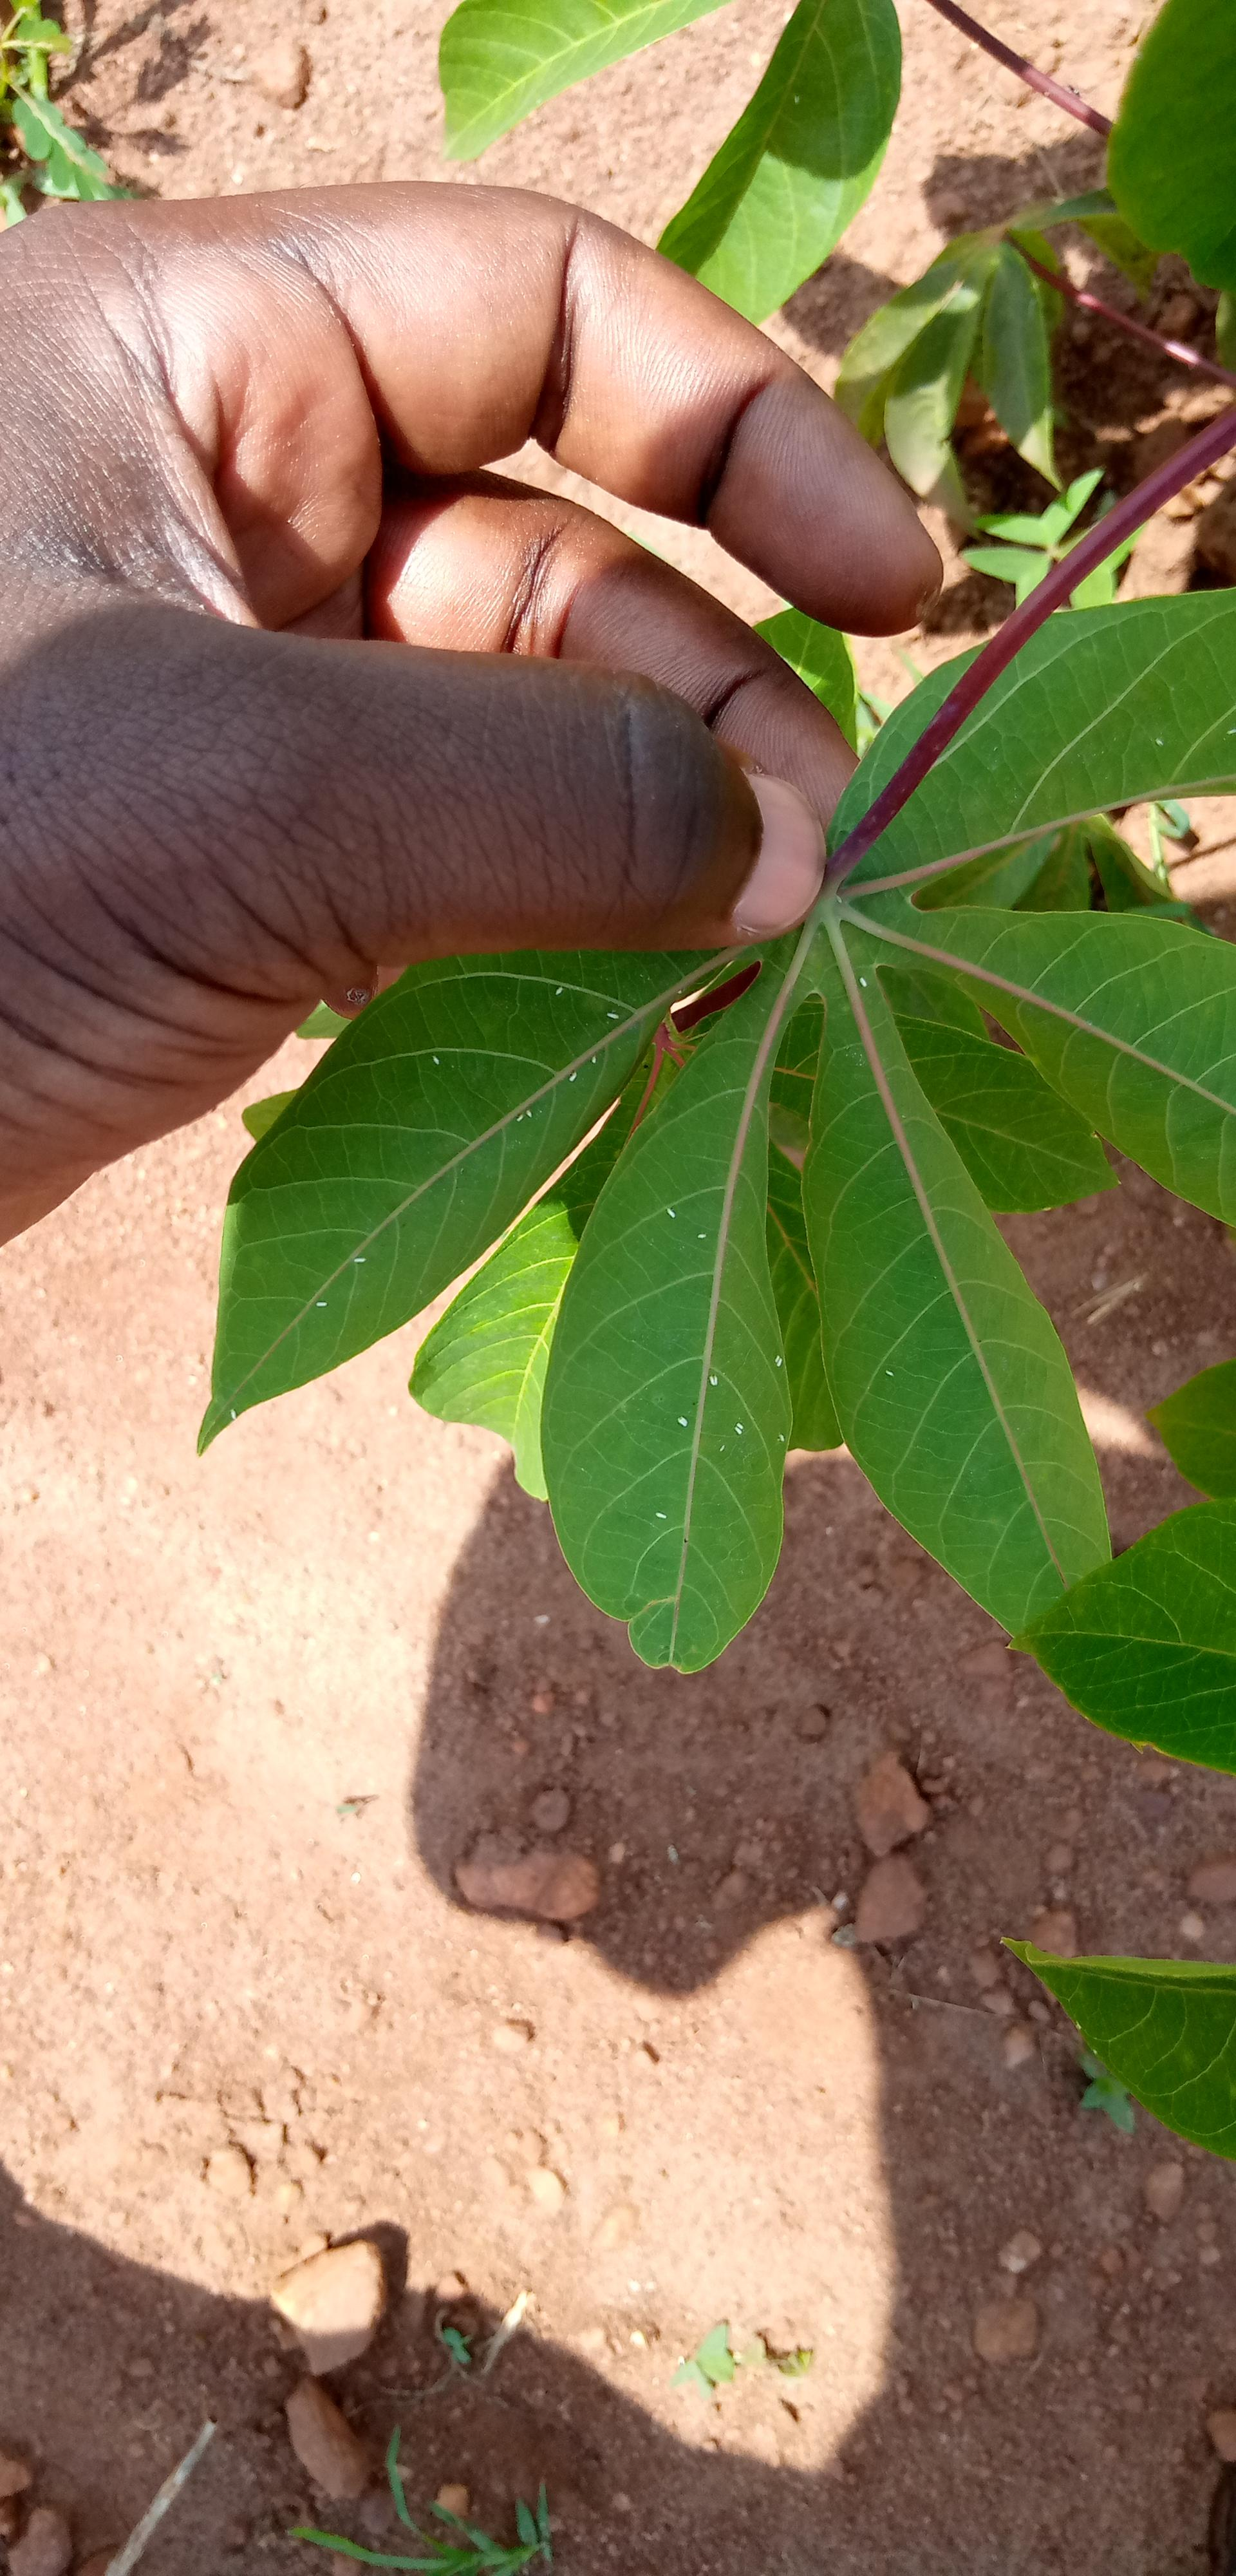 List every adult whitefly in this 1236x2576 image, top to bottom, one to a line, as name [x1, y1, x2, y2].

whitefly [1143, 723, 1165, 752]
whitefly [849, 958, 884, 999]
whitefly [541, 963, 572, 1008]
whitefly [594, 997, 626, 1028]
whitefly [586, 1041, 606, 1074]
whitefly [428, 1045, 449, 1074]
whitefly [561, 1065, 586, 1095]
whitefly [518, 1099, 550, 1127]
whitefly [505, 1104, 541, 1140]
whitefly [655, 1193, 682, 1233]
whitefly [688, 1224, 720, 1257]
whitefly [348, 1242, 387, 1282]
whitefly [306, 1289, 344, 1330]
whitefly [761, 1343, 793, 1379]
whitefly [762, 1347, 793, 1375]
whitefly [704, 1363, 729, 1401]
whitefly [877, 1363, 902, 1399]
whitefly [698, 1368, 730, 1396]
whitefly [671, 1399, 702, 1442]
whitefly [215, 1400, 247, 1431]
whitefly [666, 1410, 709, 1441]
whitefly [723, 1411, 750, 1442]
whitefly [724, 1414, 751, 1454]
whitefly [762, 1417, 801, 1459]
whitefly [649, 1498, 677, 1531]